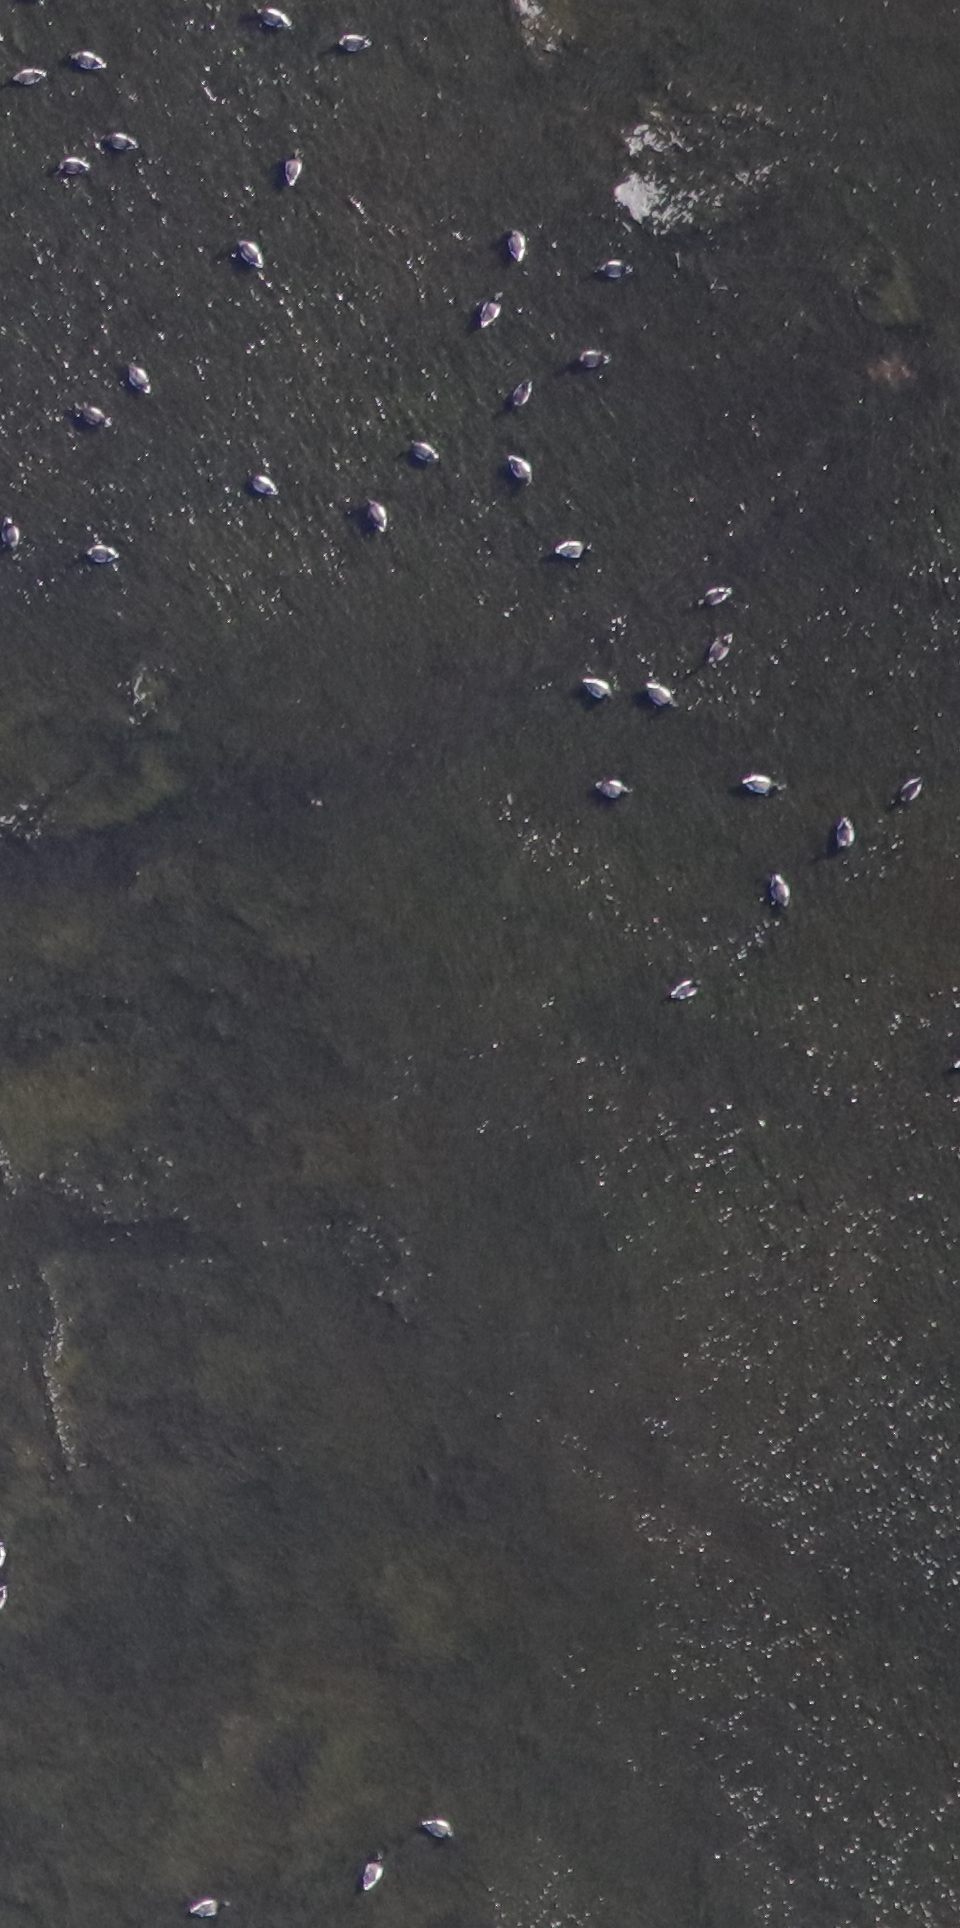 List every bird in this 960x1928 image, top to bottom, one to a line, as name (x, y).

brant (276, 16)
brant (353, 43)
brant (85, 61)
brant (24, 76)
brant (116, 142)
brant (75, 166)
brant (293, 169)
brant (515, 246)
brant (248, 254)
brant (618, 266)
brant (489, 312)
brant (595, 355)
brant (138, 376)
brant (518, 395)
brant (93, 417)
brant (422, 451)
brant (521, 470)
brant (262, 483)
brant (378, 515)
brant (10, 534)
brant (570, 550)
brant (103, 555)
brant (713, 595)
brant (719, 649)
brant (598, 687)
brant (660, 698)
brant (761, 785)
brant (612, 789)
brant (907, 791)
brant (842, 835)
brant (778, 893)
brant (684, 988)
brant (435, 1830)
brant (371, 1874)
brant (207, 1909)